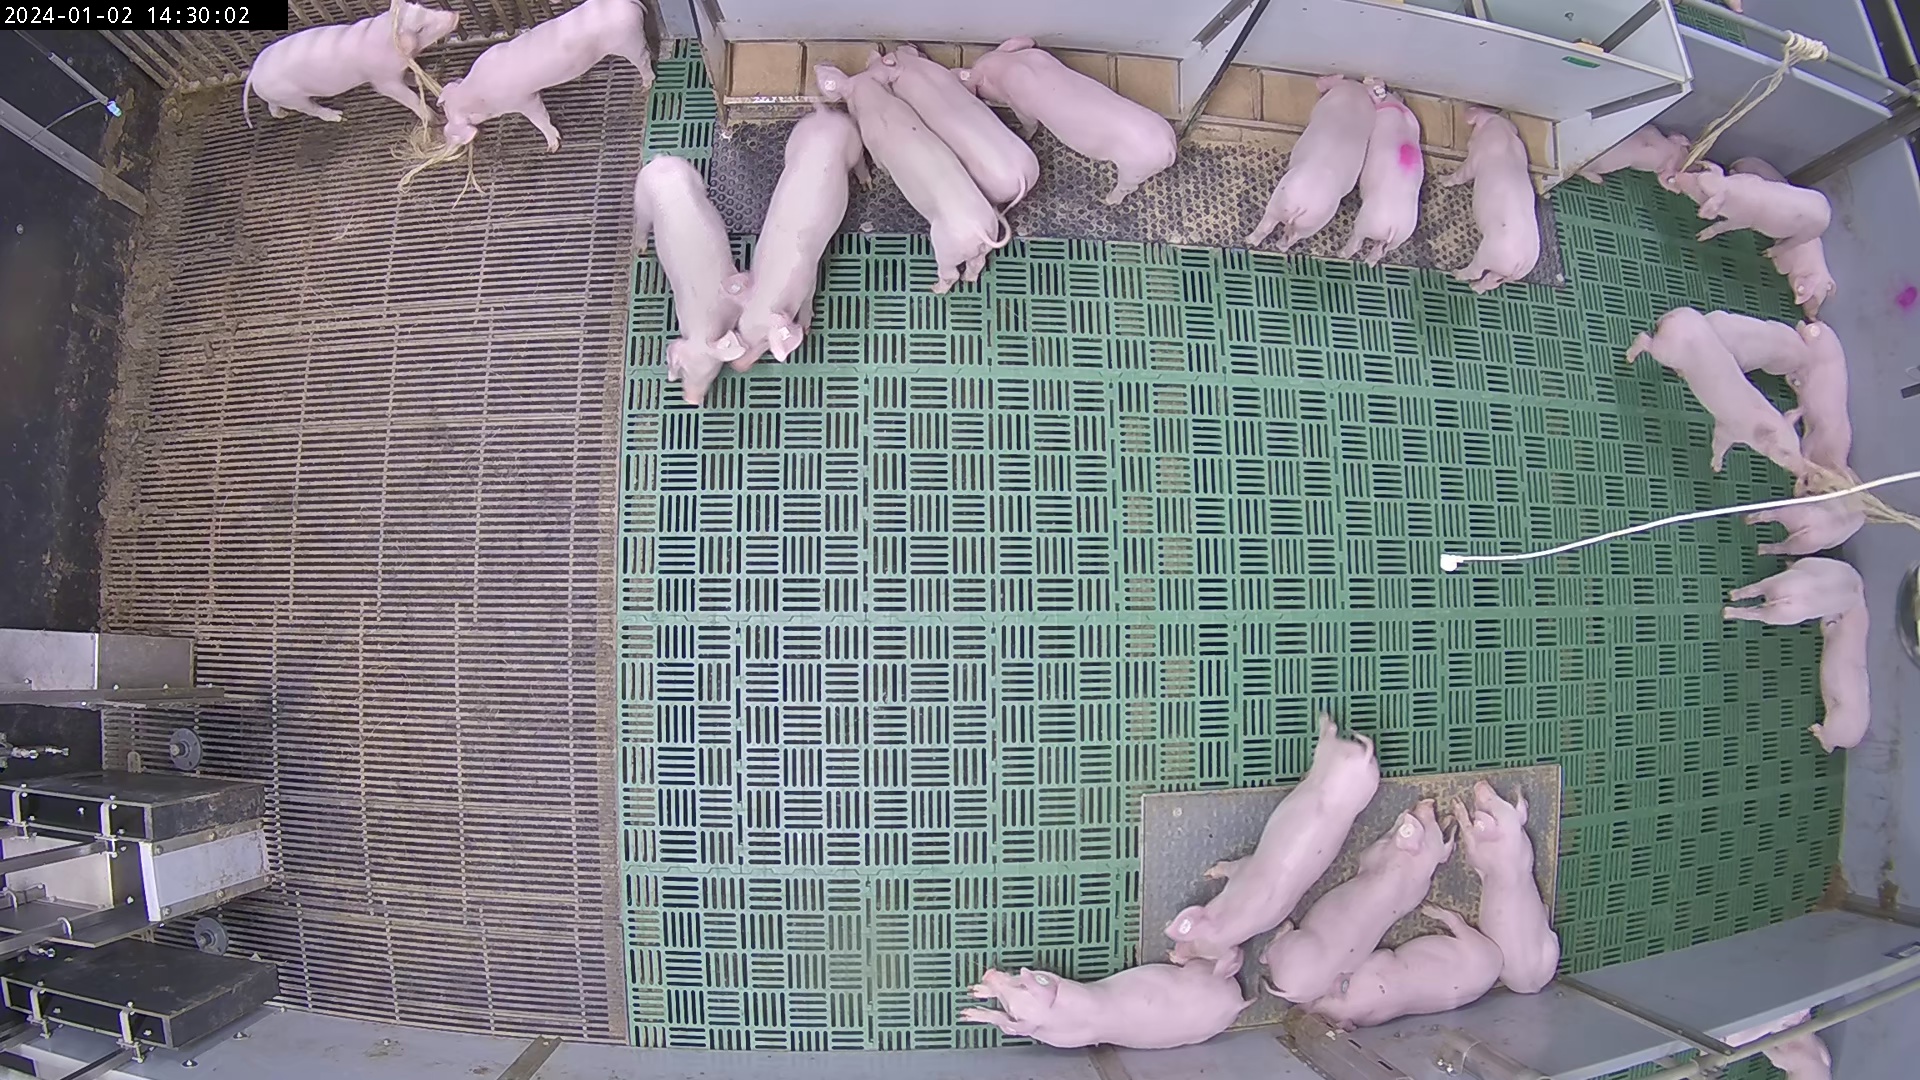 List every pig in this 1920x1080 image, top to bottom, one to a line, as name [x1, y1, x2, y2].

pig [243, 0, 458, 131]
pig [436, 0, 659, 154]
pig [947, 36, 1180, 203]
pig [865, 45, 1038, 218]
pig [811, 51, 1009, 298]
pig [1243, 75, 1386, 253]
pig [1338, 92, 1424, 267]
pig [718, 104, 870, 375]
pig [1435, 107, 1541, 292]
pig [1575, 123, 1703, 196]
pig [632, 153, 750, 403]
pig [1677, 158, 1831, 259]
pig [1729, 160, 1837, 321]
pig [1626, 306, 1808, 481]
pig [1705, 308, 1821, 396]
pig [1794, 319, 1850, 474]
pig [1743, 497, 1867, 553]
pig [1720, 558, 1863, 630]
pig [1807, 595, 1872, 754]
pig [1162, 710, 1381, 981]
pig [1451, 776, 1561, 995]
pig [1255, 796, 1454, 1005]
pig [1302, 900, 1502, 1034]
pig [960, 963, 1257, 1051]
pig [1699, 1008, 1810, 1056]
pig [1761, 1012, 1831, 1079]